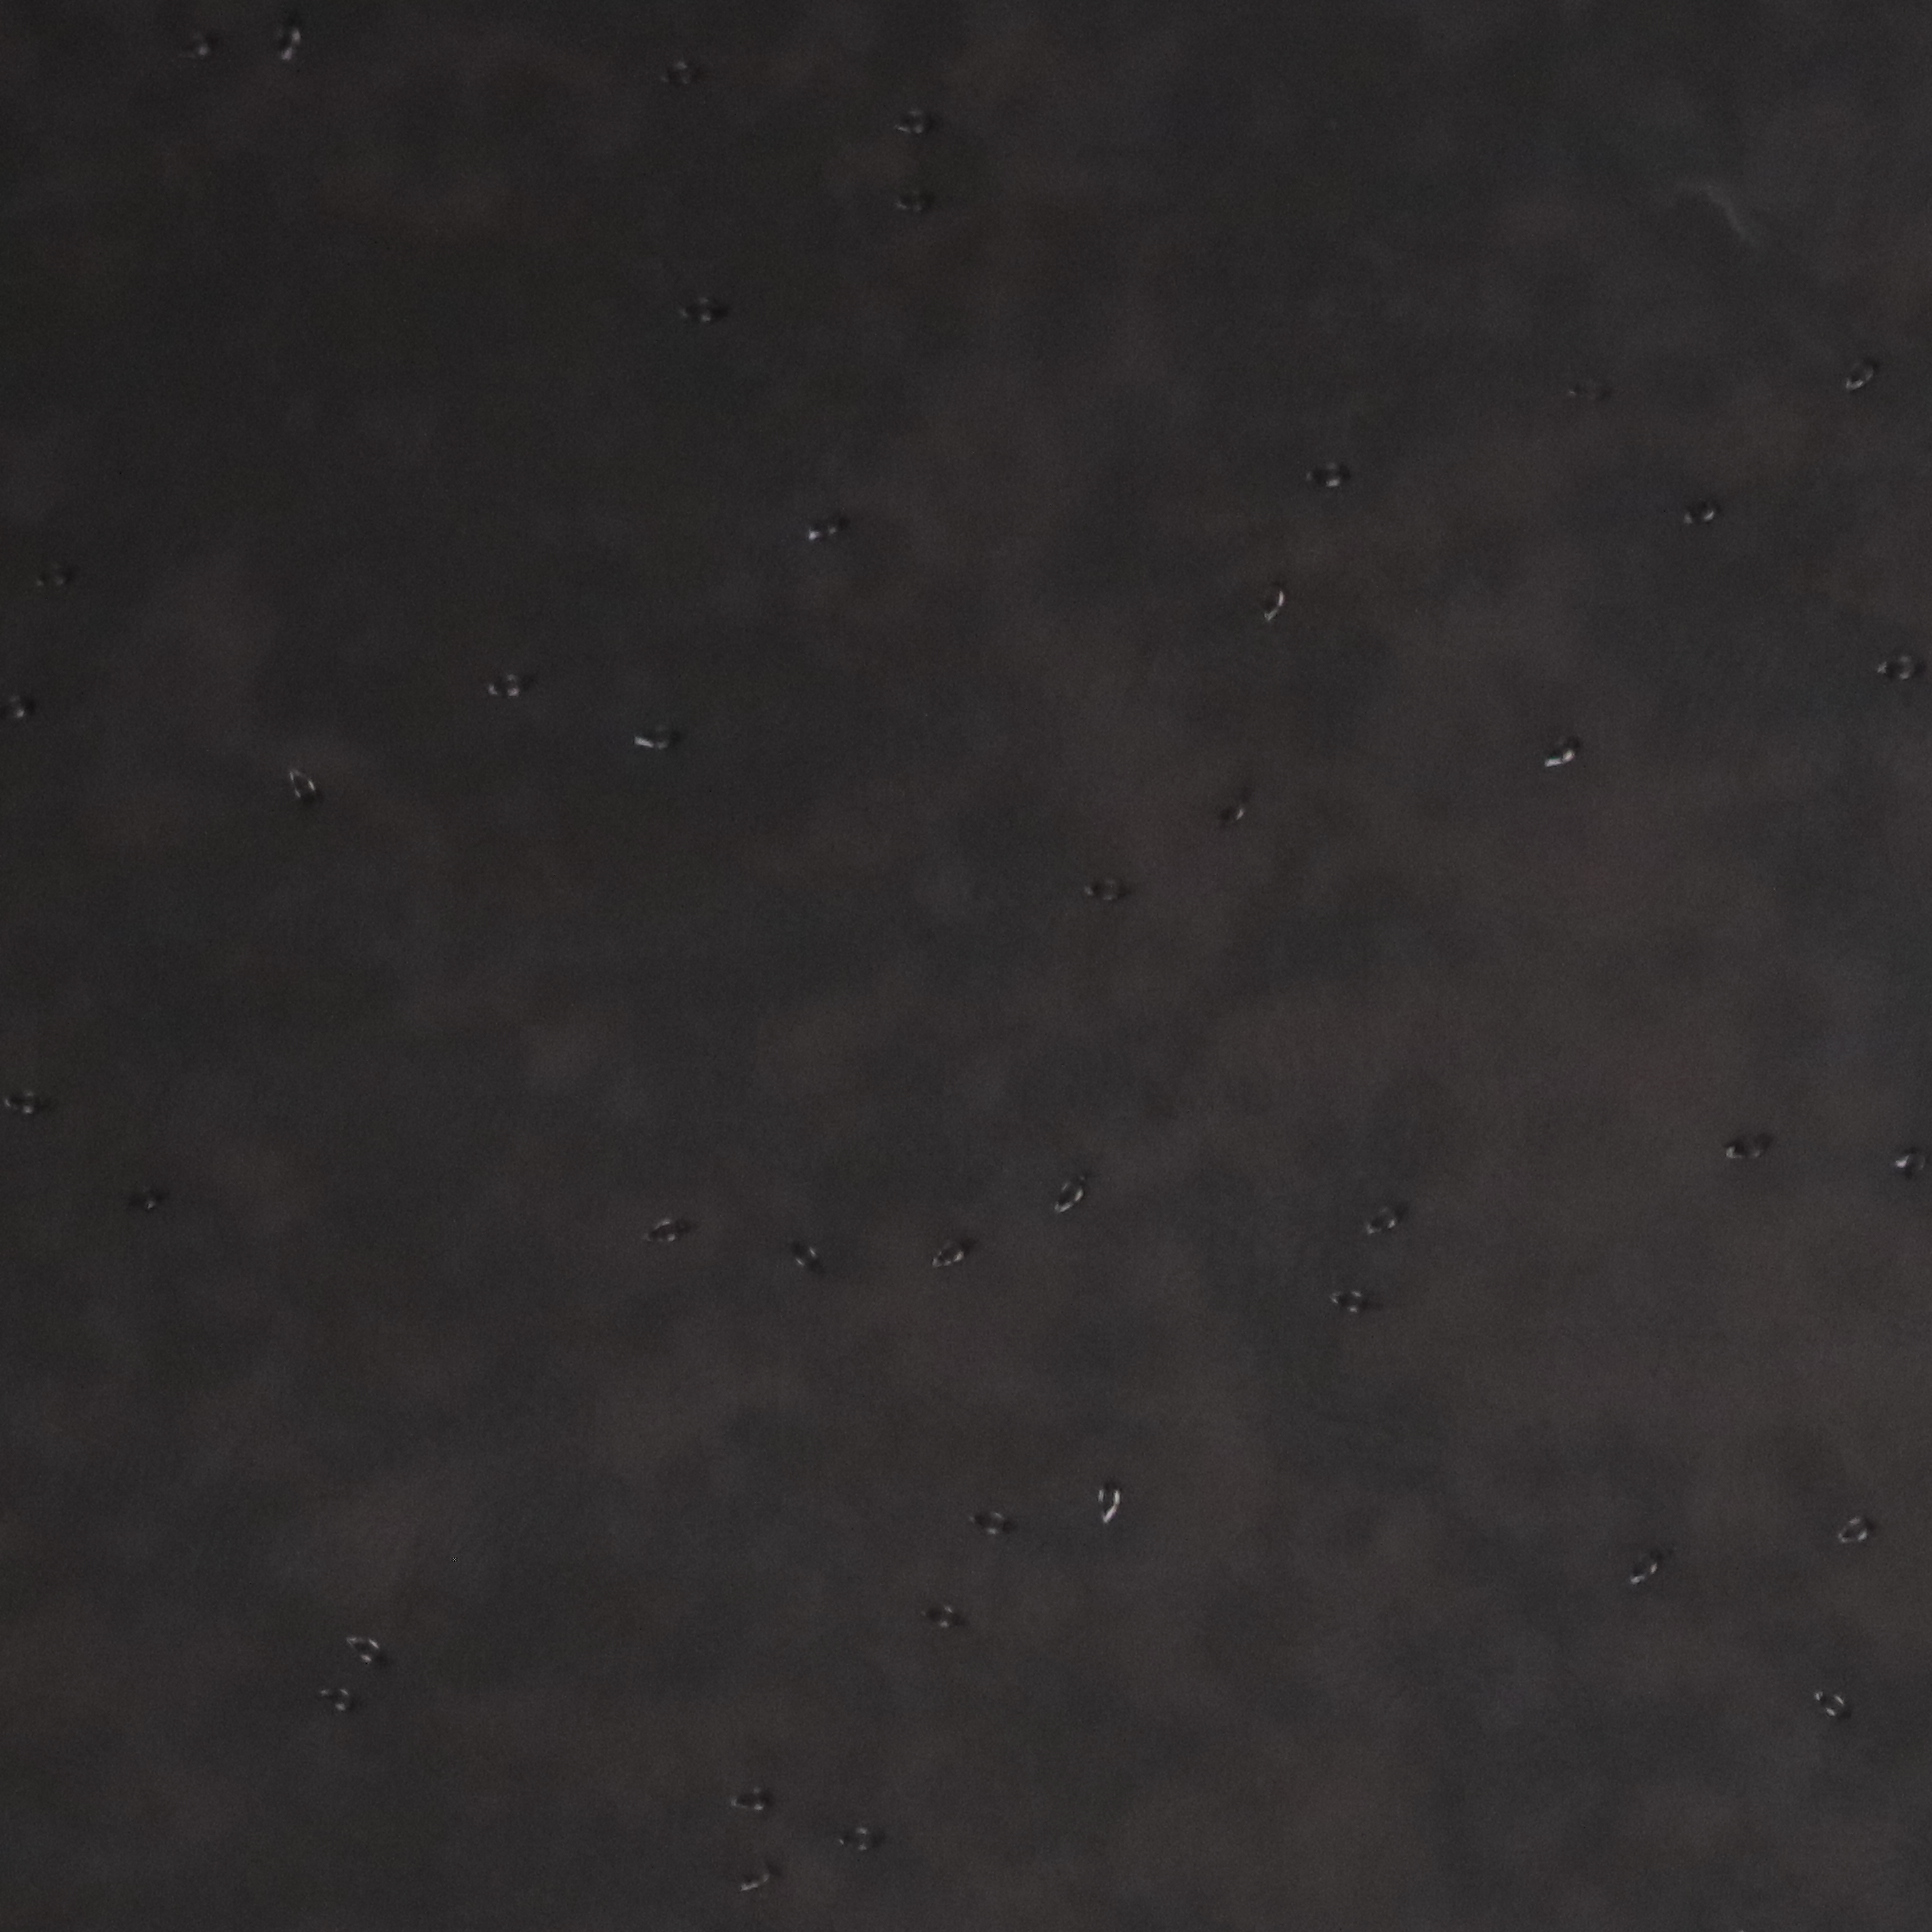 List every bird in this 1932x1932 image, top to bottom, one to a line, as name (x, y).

brant (190, 42)
brant (290, 42)
brant (677, 68)
brant (919, 122)
brant (909, 205)
brant (701, 305)
brant (1859, 374)
brant (1586, 390)
brant (1330, 474)
brant (1700, 514)
brant (824, 526)
brant (53, 578)
brant (1273, 603)
brant (1905, 664)
brant (507, 685)
brant (10, 706)
brant (651, 732)
brant (1564, 754)
brant (302, 785)
brant (1232, 814)
brant (1108, 888)
brant (28, 1105)
brant (1750, 1146)
brant (1910, 1159)
brant (1071, 1192)
brant (144, 1196)
brant (1384, 1213)
brant (663, 1230)
brant (952, 1254)
brant (806, 1255)
brant (1345, 1301)
brant (1108, 1502)
brant (992, 1523)
brant (1855, 1528)
brant (1643, 1562)
brant (938, 1620)
brant (366, 1647)
brant (336, 1700)
brant (1832, 1703)
brant (744, 1795)
brant (857, 1839)
brant (762, 1875)